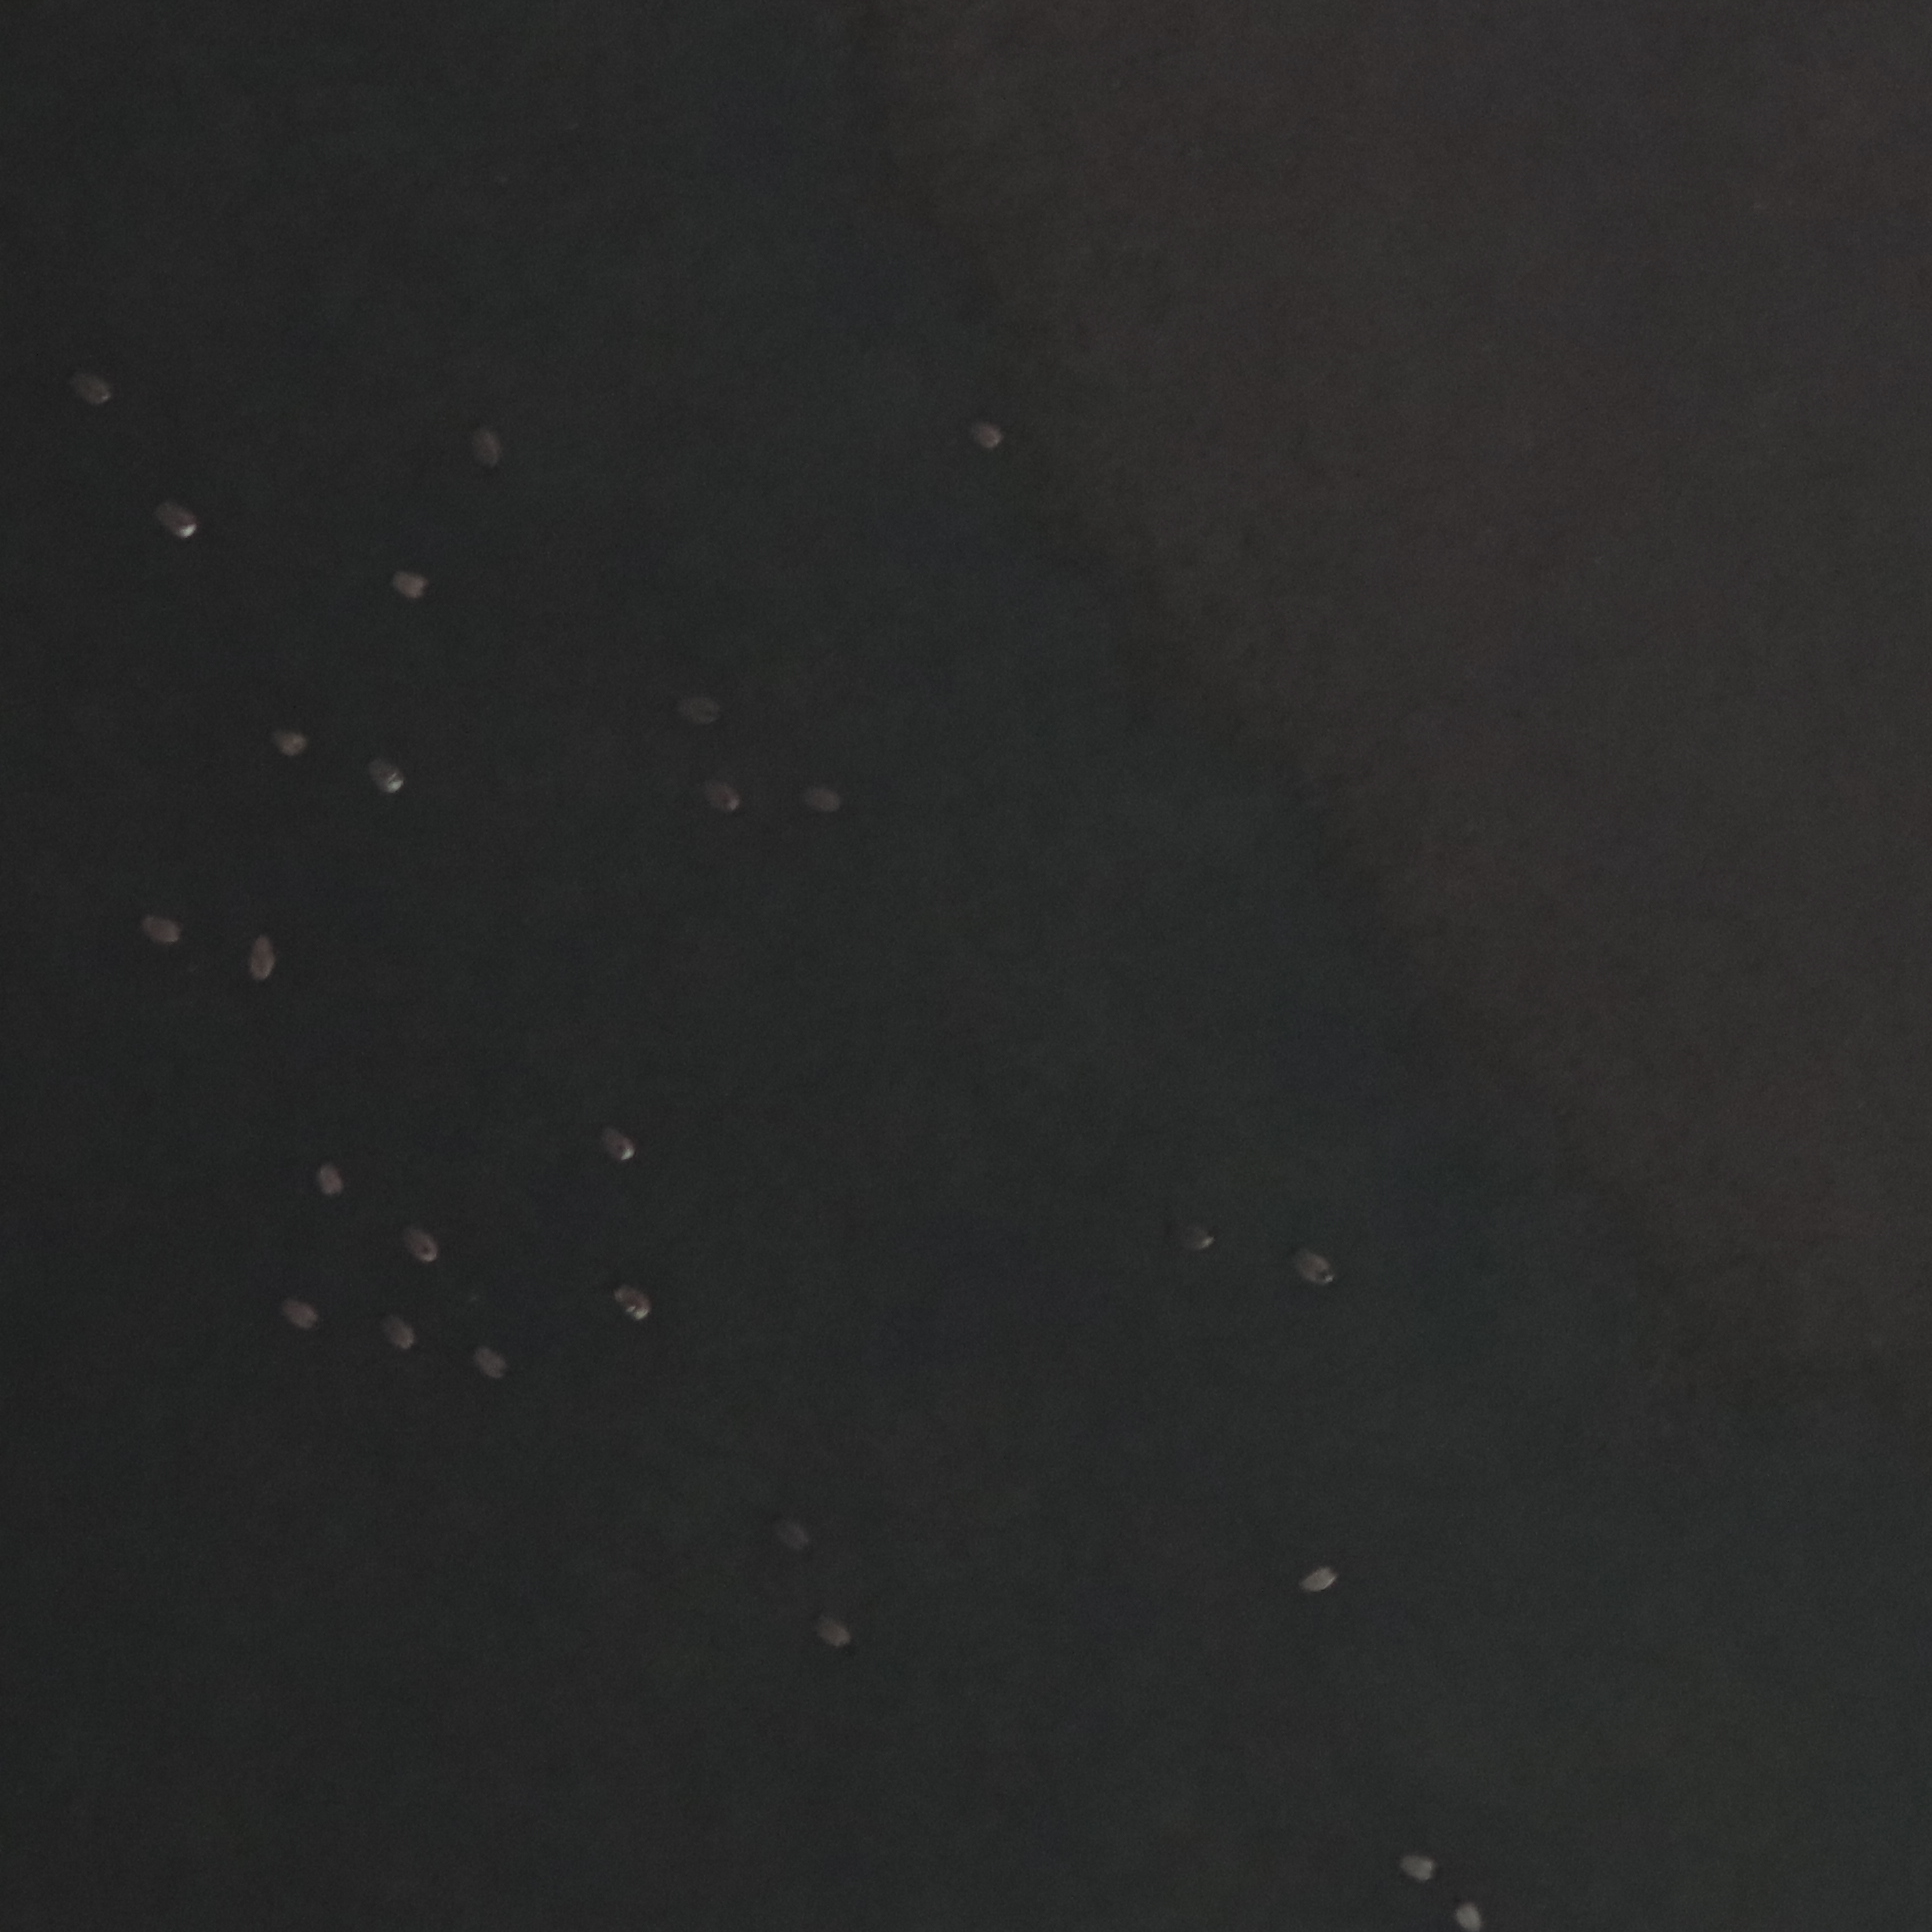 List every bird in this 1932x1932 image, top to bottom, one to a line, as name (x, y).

Canada goose (92, 391)
Canada goose (987, 438)
Canada goose (483, 443)
Canada goose (175, 515)
Canada goose (408, 586)
Canada goose (699, 707)
Canada goose (291, 737)
Canada goose (387, 778)
Canada goose (724, 801)
Canada goose (818, 801)
Canada goose (163, 930)
Canada goose (262, 958)
Canada goose (624, 1147)
Canada goose (333, 1185)
Canada goose (418, 1238)
Canada goose (1195, 1240)
Canada goose (1313, 1264)
Canada goose (637, 1302)
Canada goose (298, 1314)
Canada goose (398, 1333)
Canada goose (489, 1366)
Canada goose (796, 1535)
Canada goose (1321, 1574)
Canada goose (834, 1642)
Canada goose (1419, 1866)
Canada goose (1469, 1923)